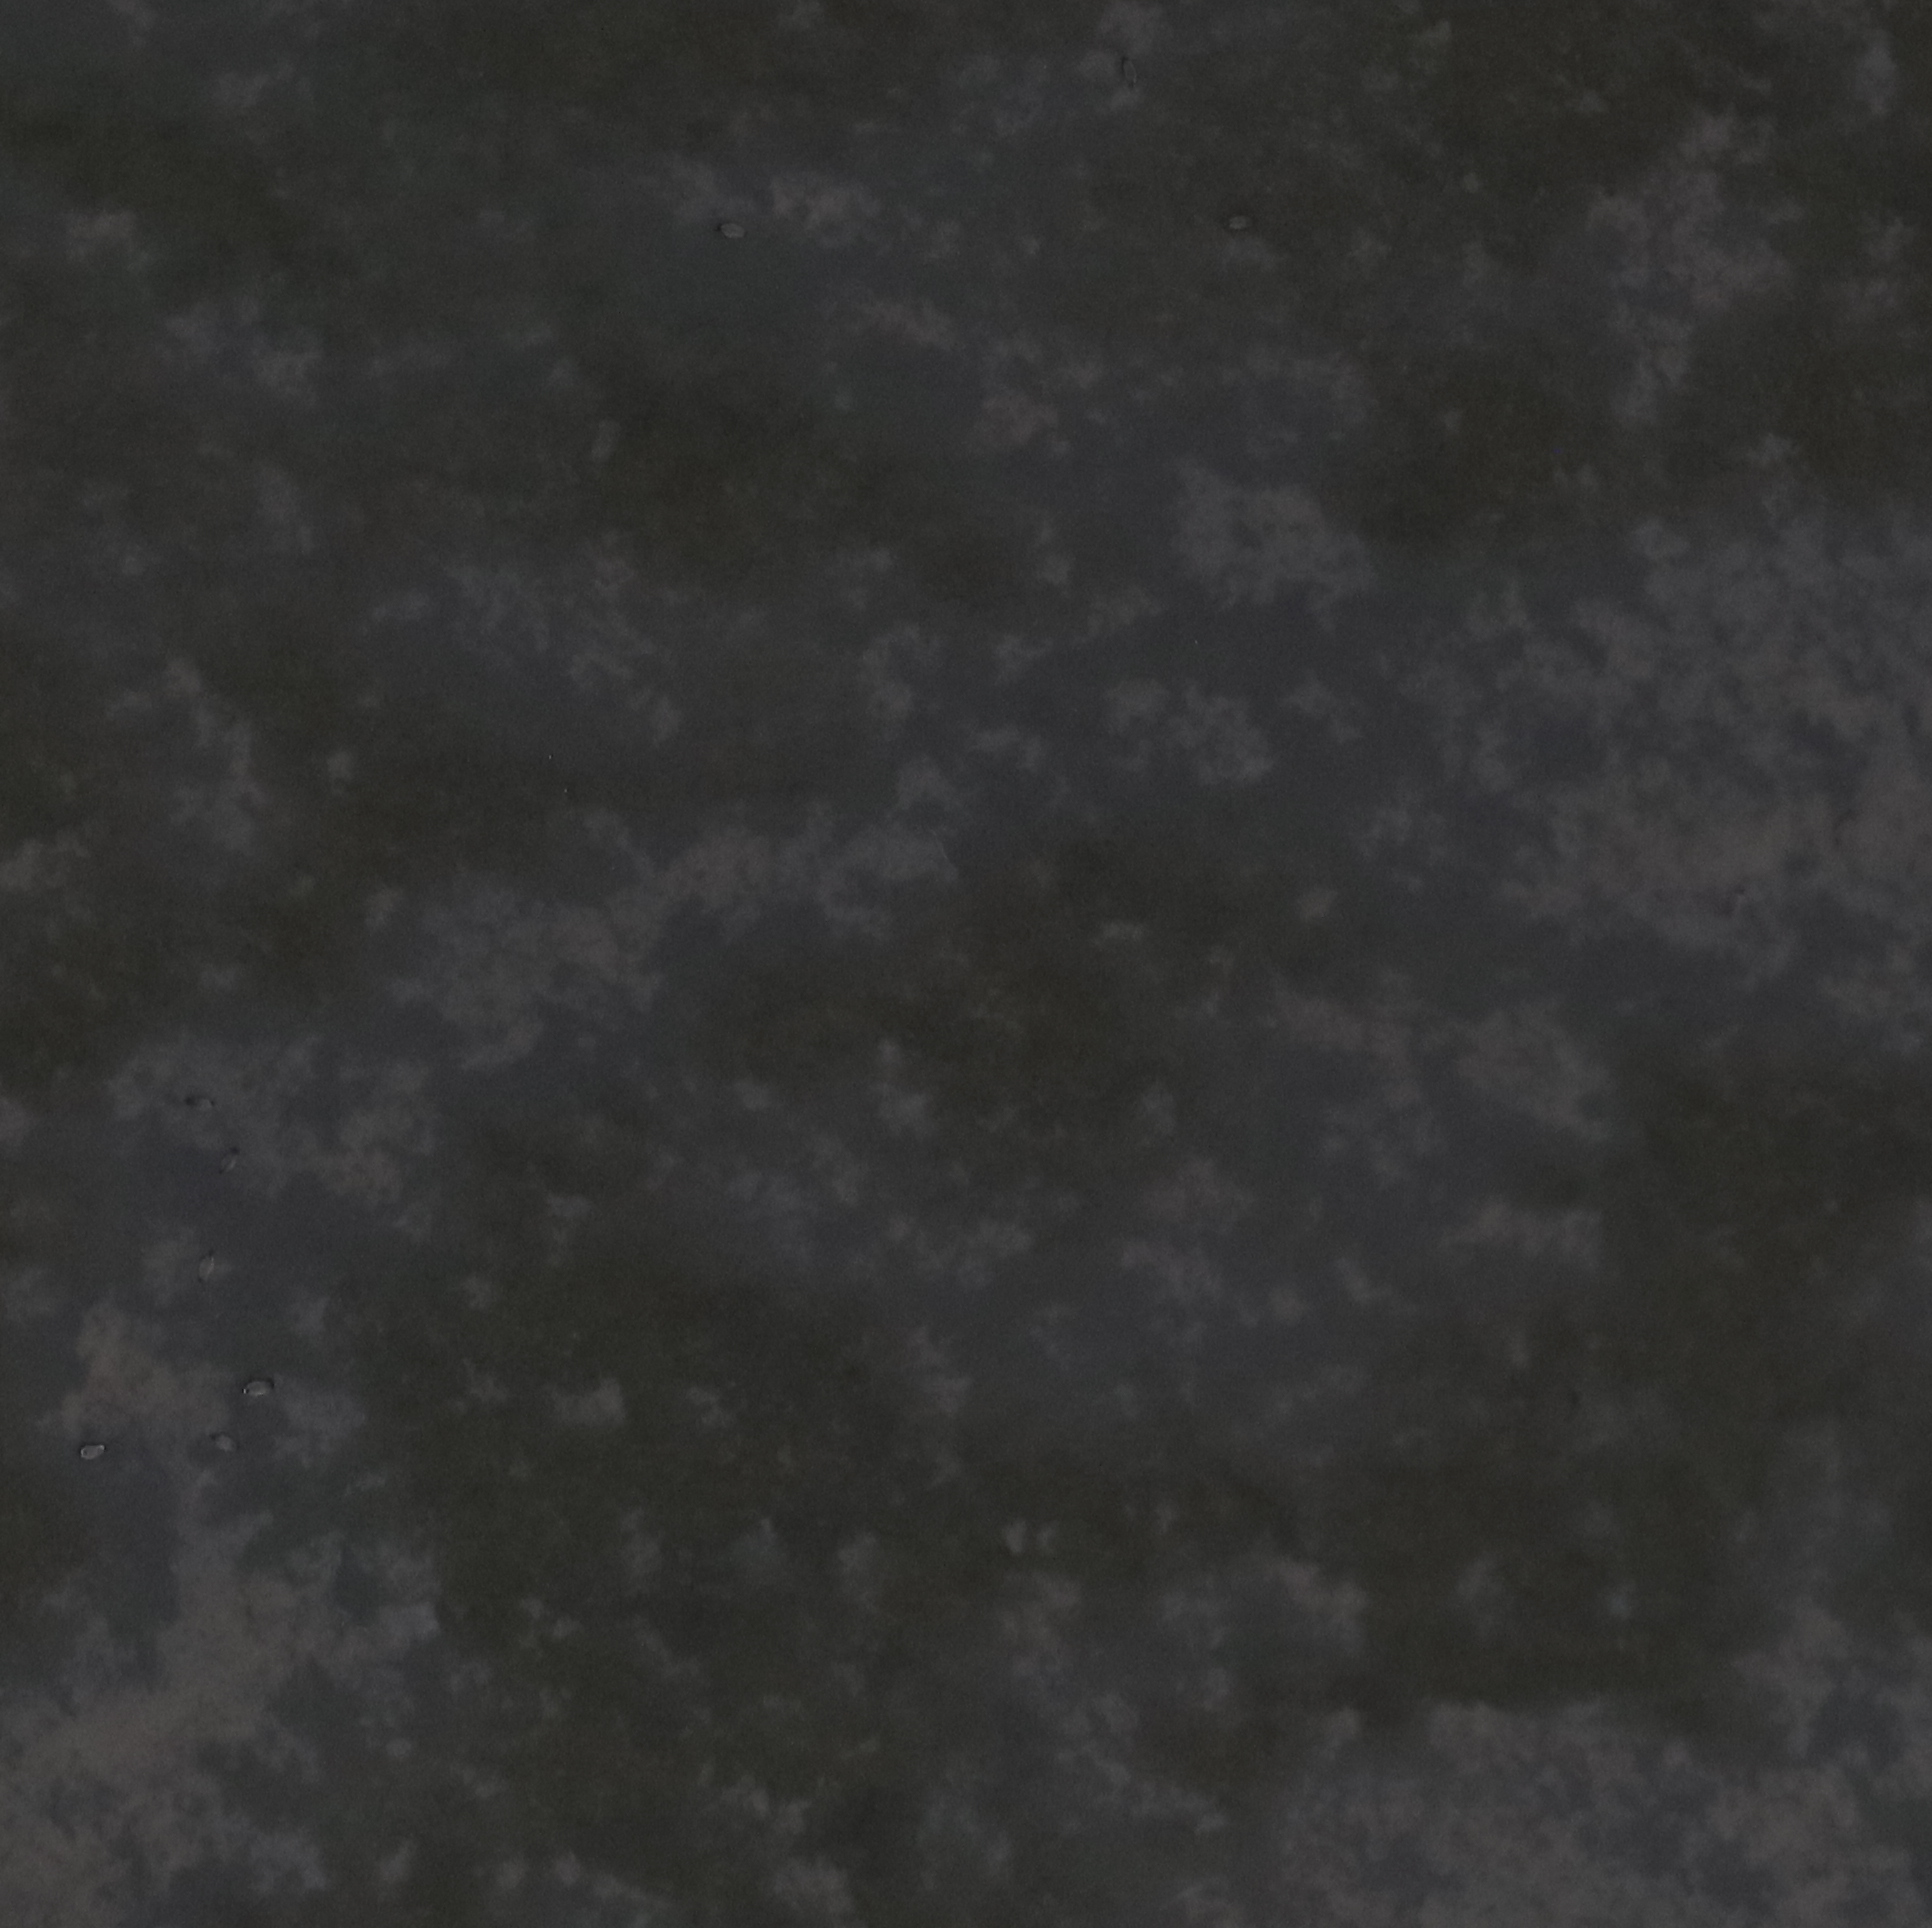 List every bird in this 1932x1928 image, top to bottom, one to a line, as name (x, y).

Canada goose (1124, 76)
Canada goose (1244, 218)
Canada goose (736, 226)
Canada goose (1850, 829)
Canada goose (1739, 899)
Canada goose (208, 1100)
Canada goose (229, 1165)
Canada goose (203, 1258)
Canada goose (259, 1391)
Canada goose (226, 1444)
Canada goose (97, 1449)